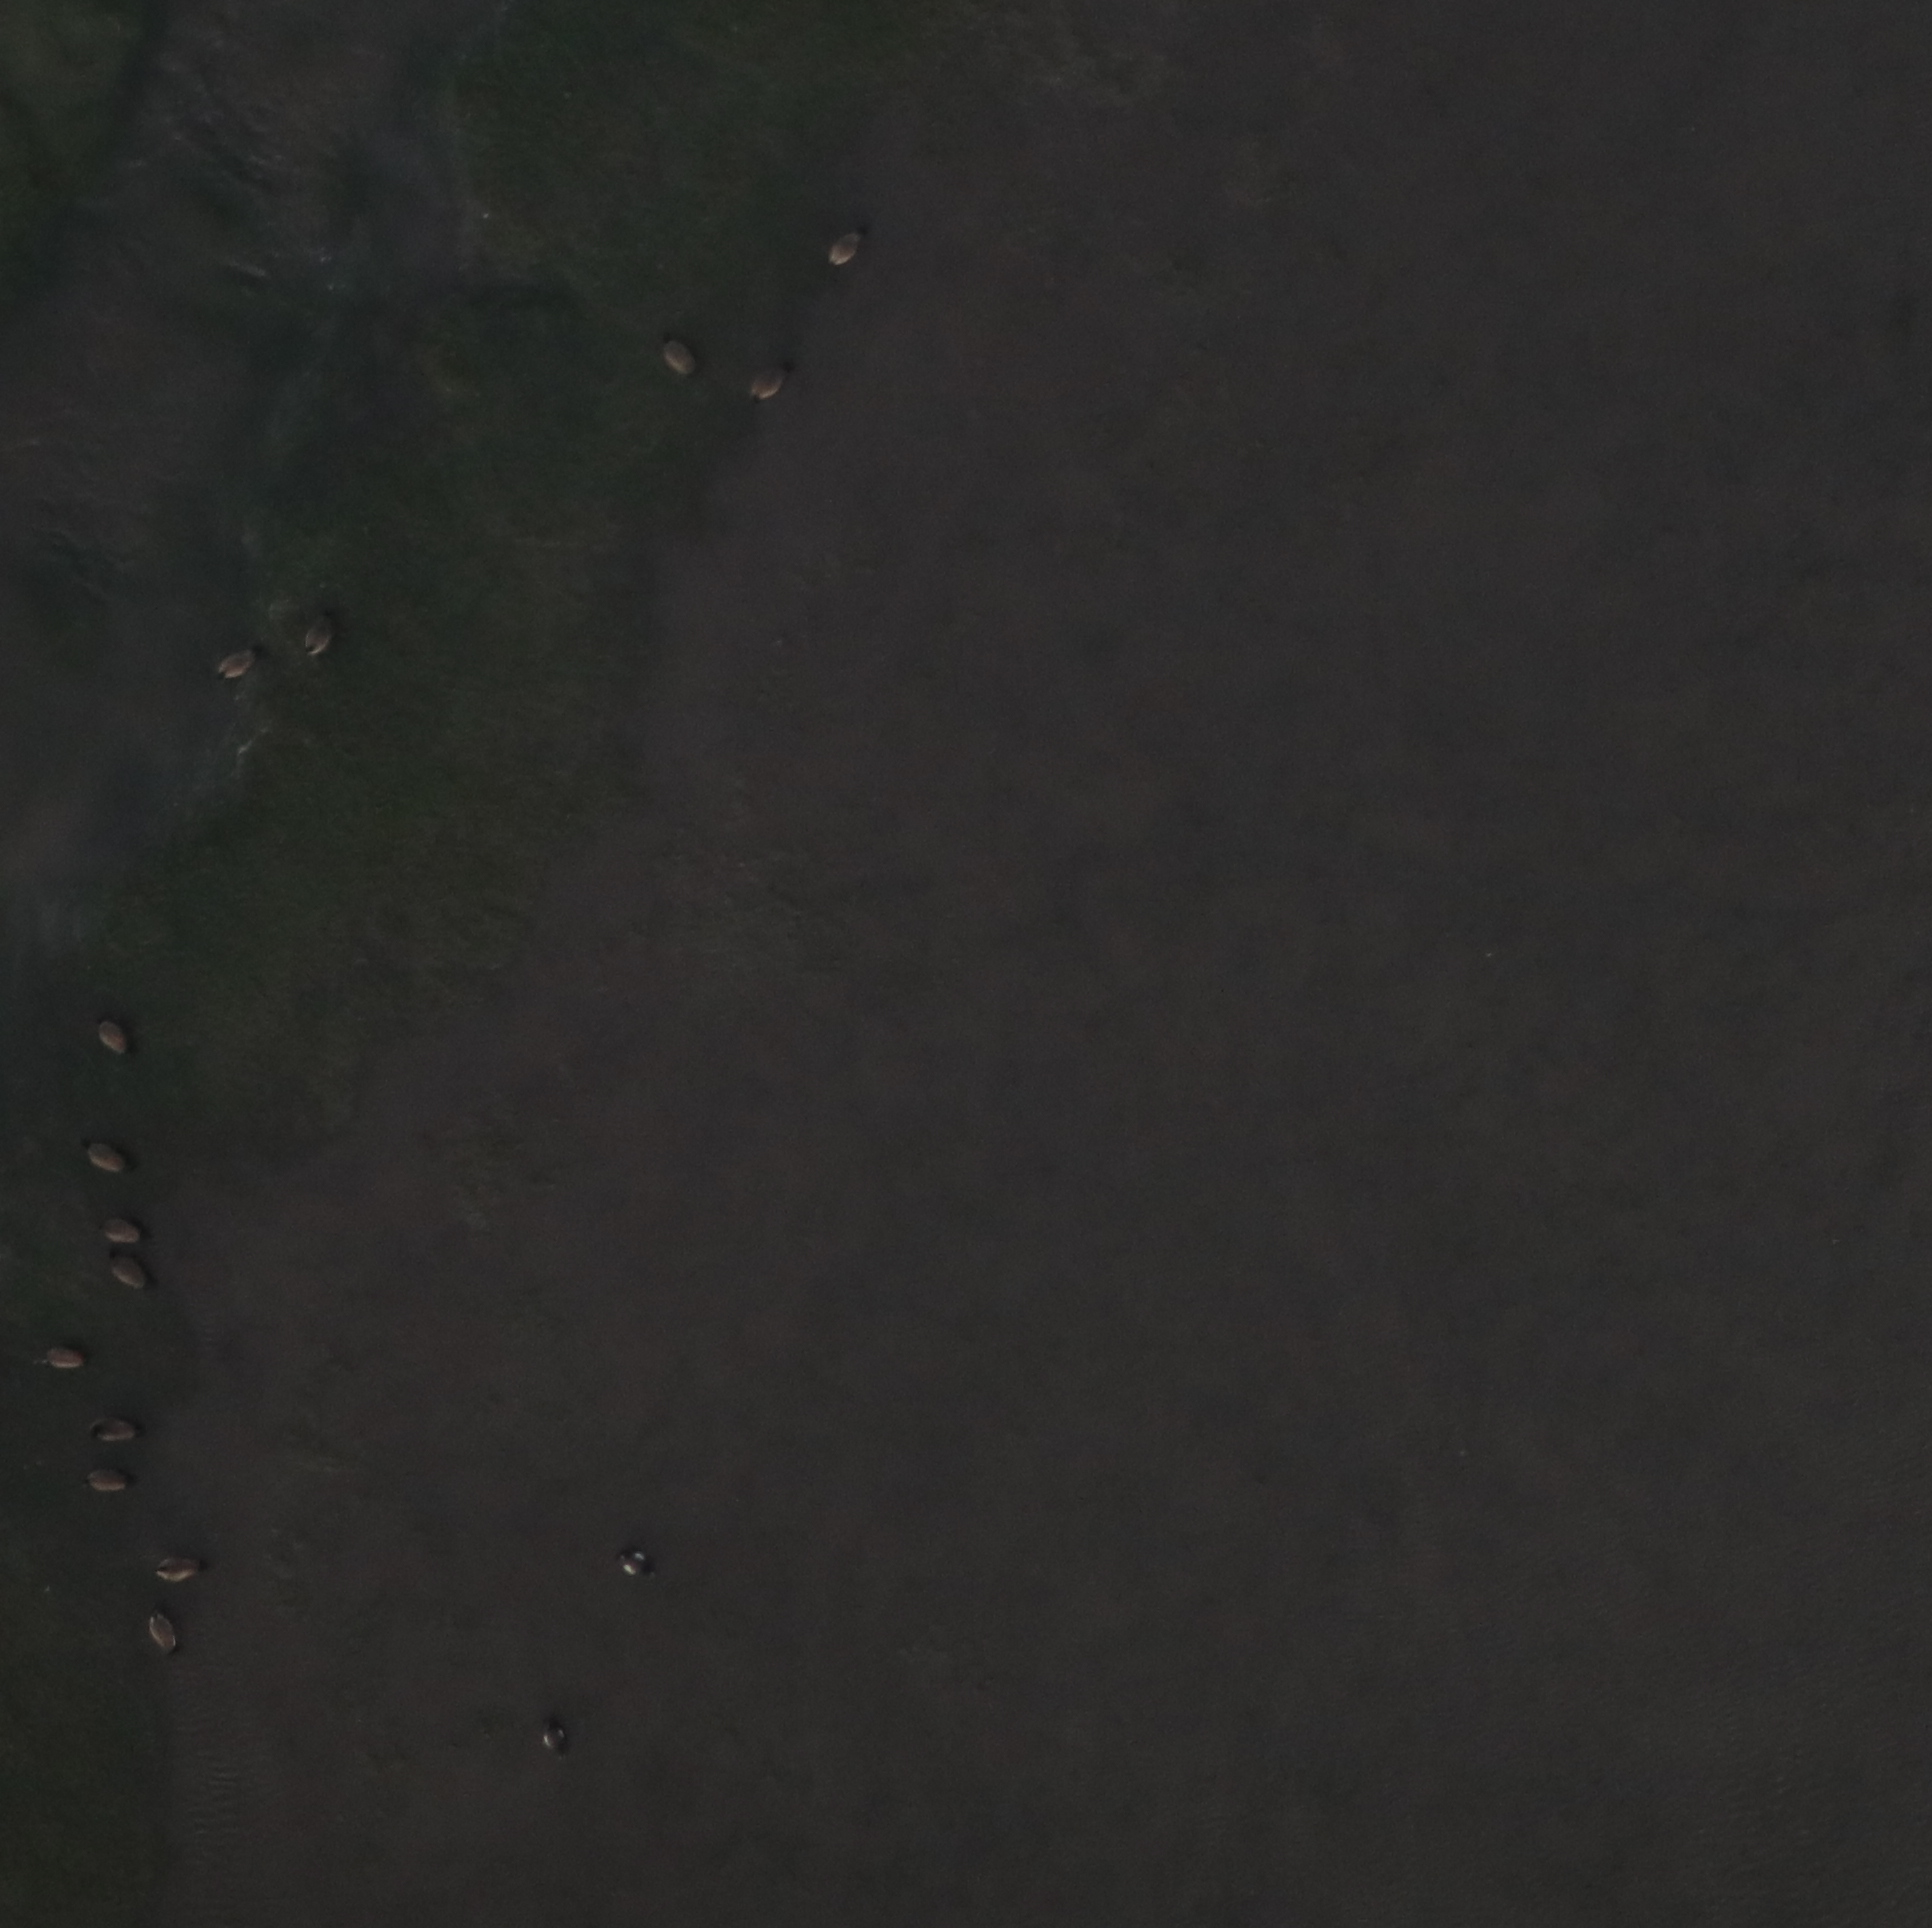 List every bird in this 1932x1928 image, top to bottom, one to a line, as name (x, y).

Canada goose (847, 247)
Canada goose (680, 357)
Canada goose (768, 385)
Canada goose (320, 636)
Canada goose (238, 664)
Canada goose (110, 1040)
Canada goose (108, 1157)
Canada goose (122, 1231)
Canada goose (128, 1271)
Canada goose (61, 1360)
Canada goose (114, 1429)
Canada goose (107, 1482)
brant (631, 1559)
Canada goose (181, 1569)
Canada goose (165, 1633)
brant (558, 1738)